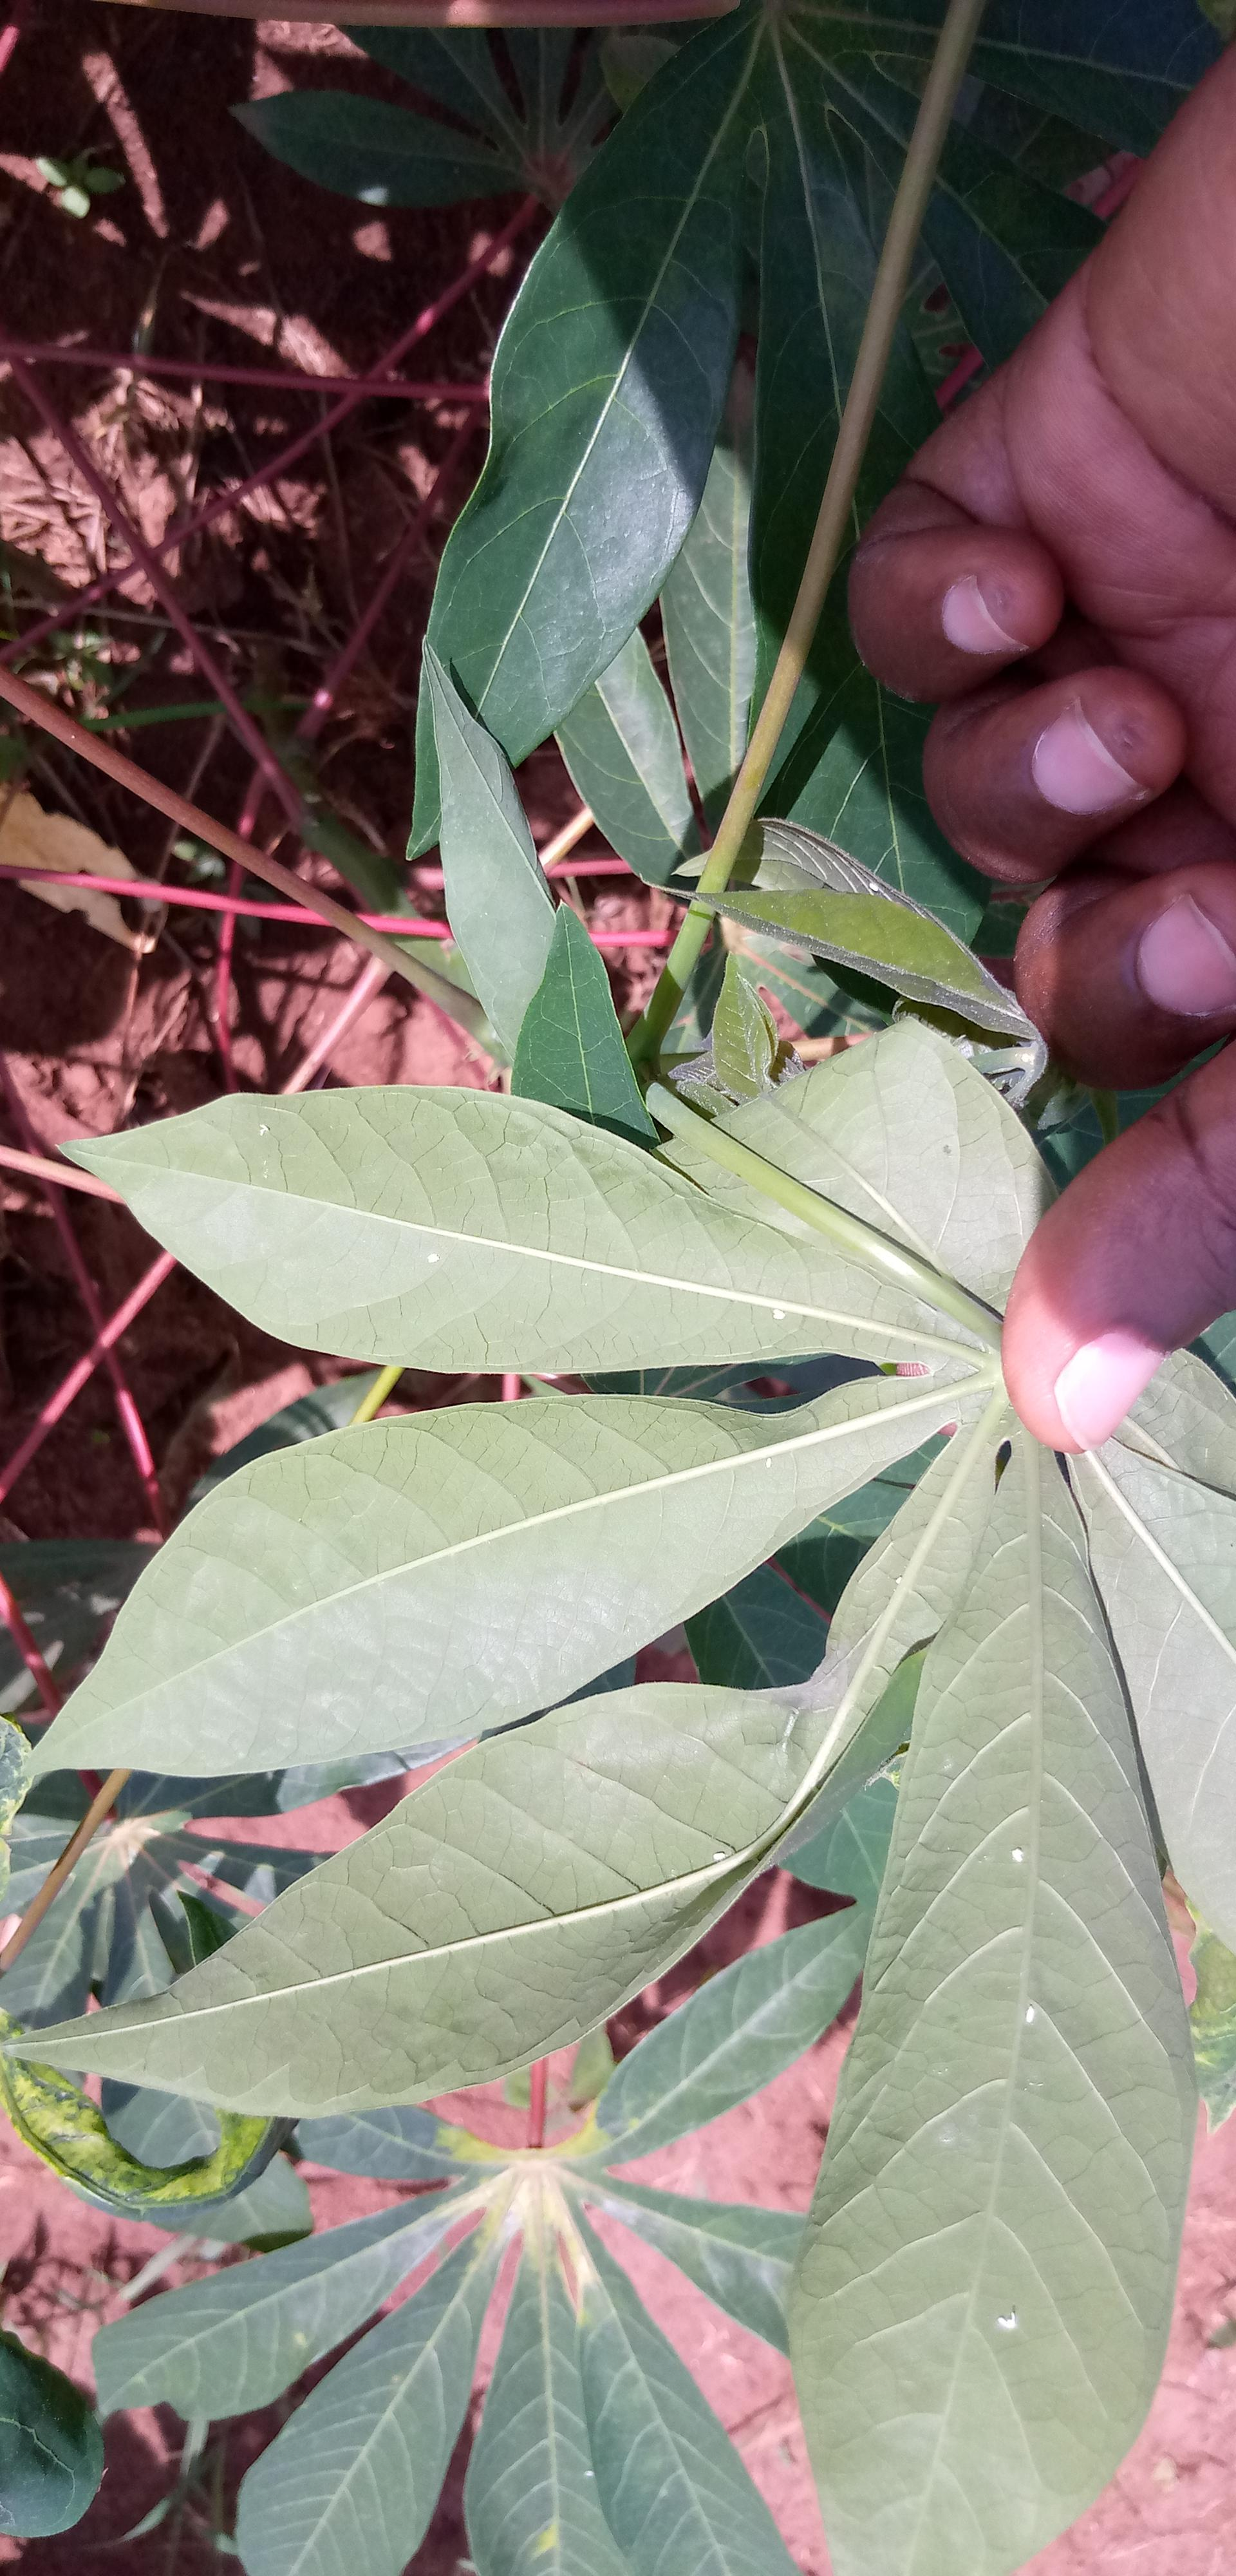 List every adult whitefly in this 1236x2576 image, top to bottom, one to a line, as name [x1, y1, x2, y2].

whitefly [246, 1110, 279, 1142]
whitefly [413, 1244, 444, 1271]
whitefly [765, 1302, 791, 1332]
whitefly [756, 1455, 780, 1472]
whitefly [1005, 1840, 1033, 1873]
whitefly [700, 1841, 730, 1866]
whitefly [1010, 1984, 1048, 2026]
whitefly [993, 2299, 1027, 2339]